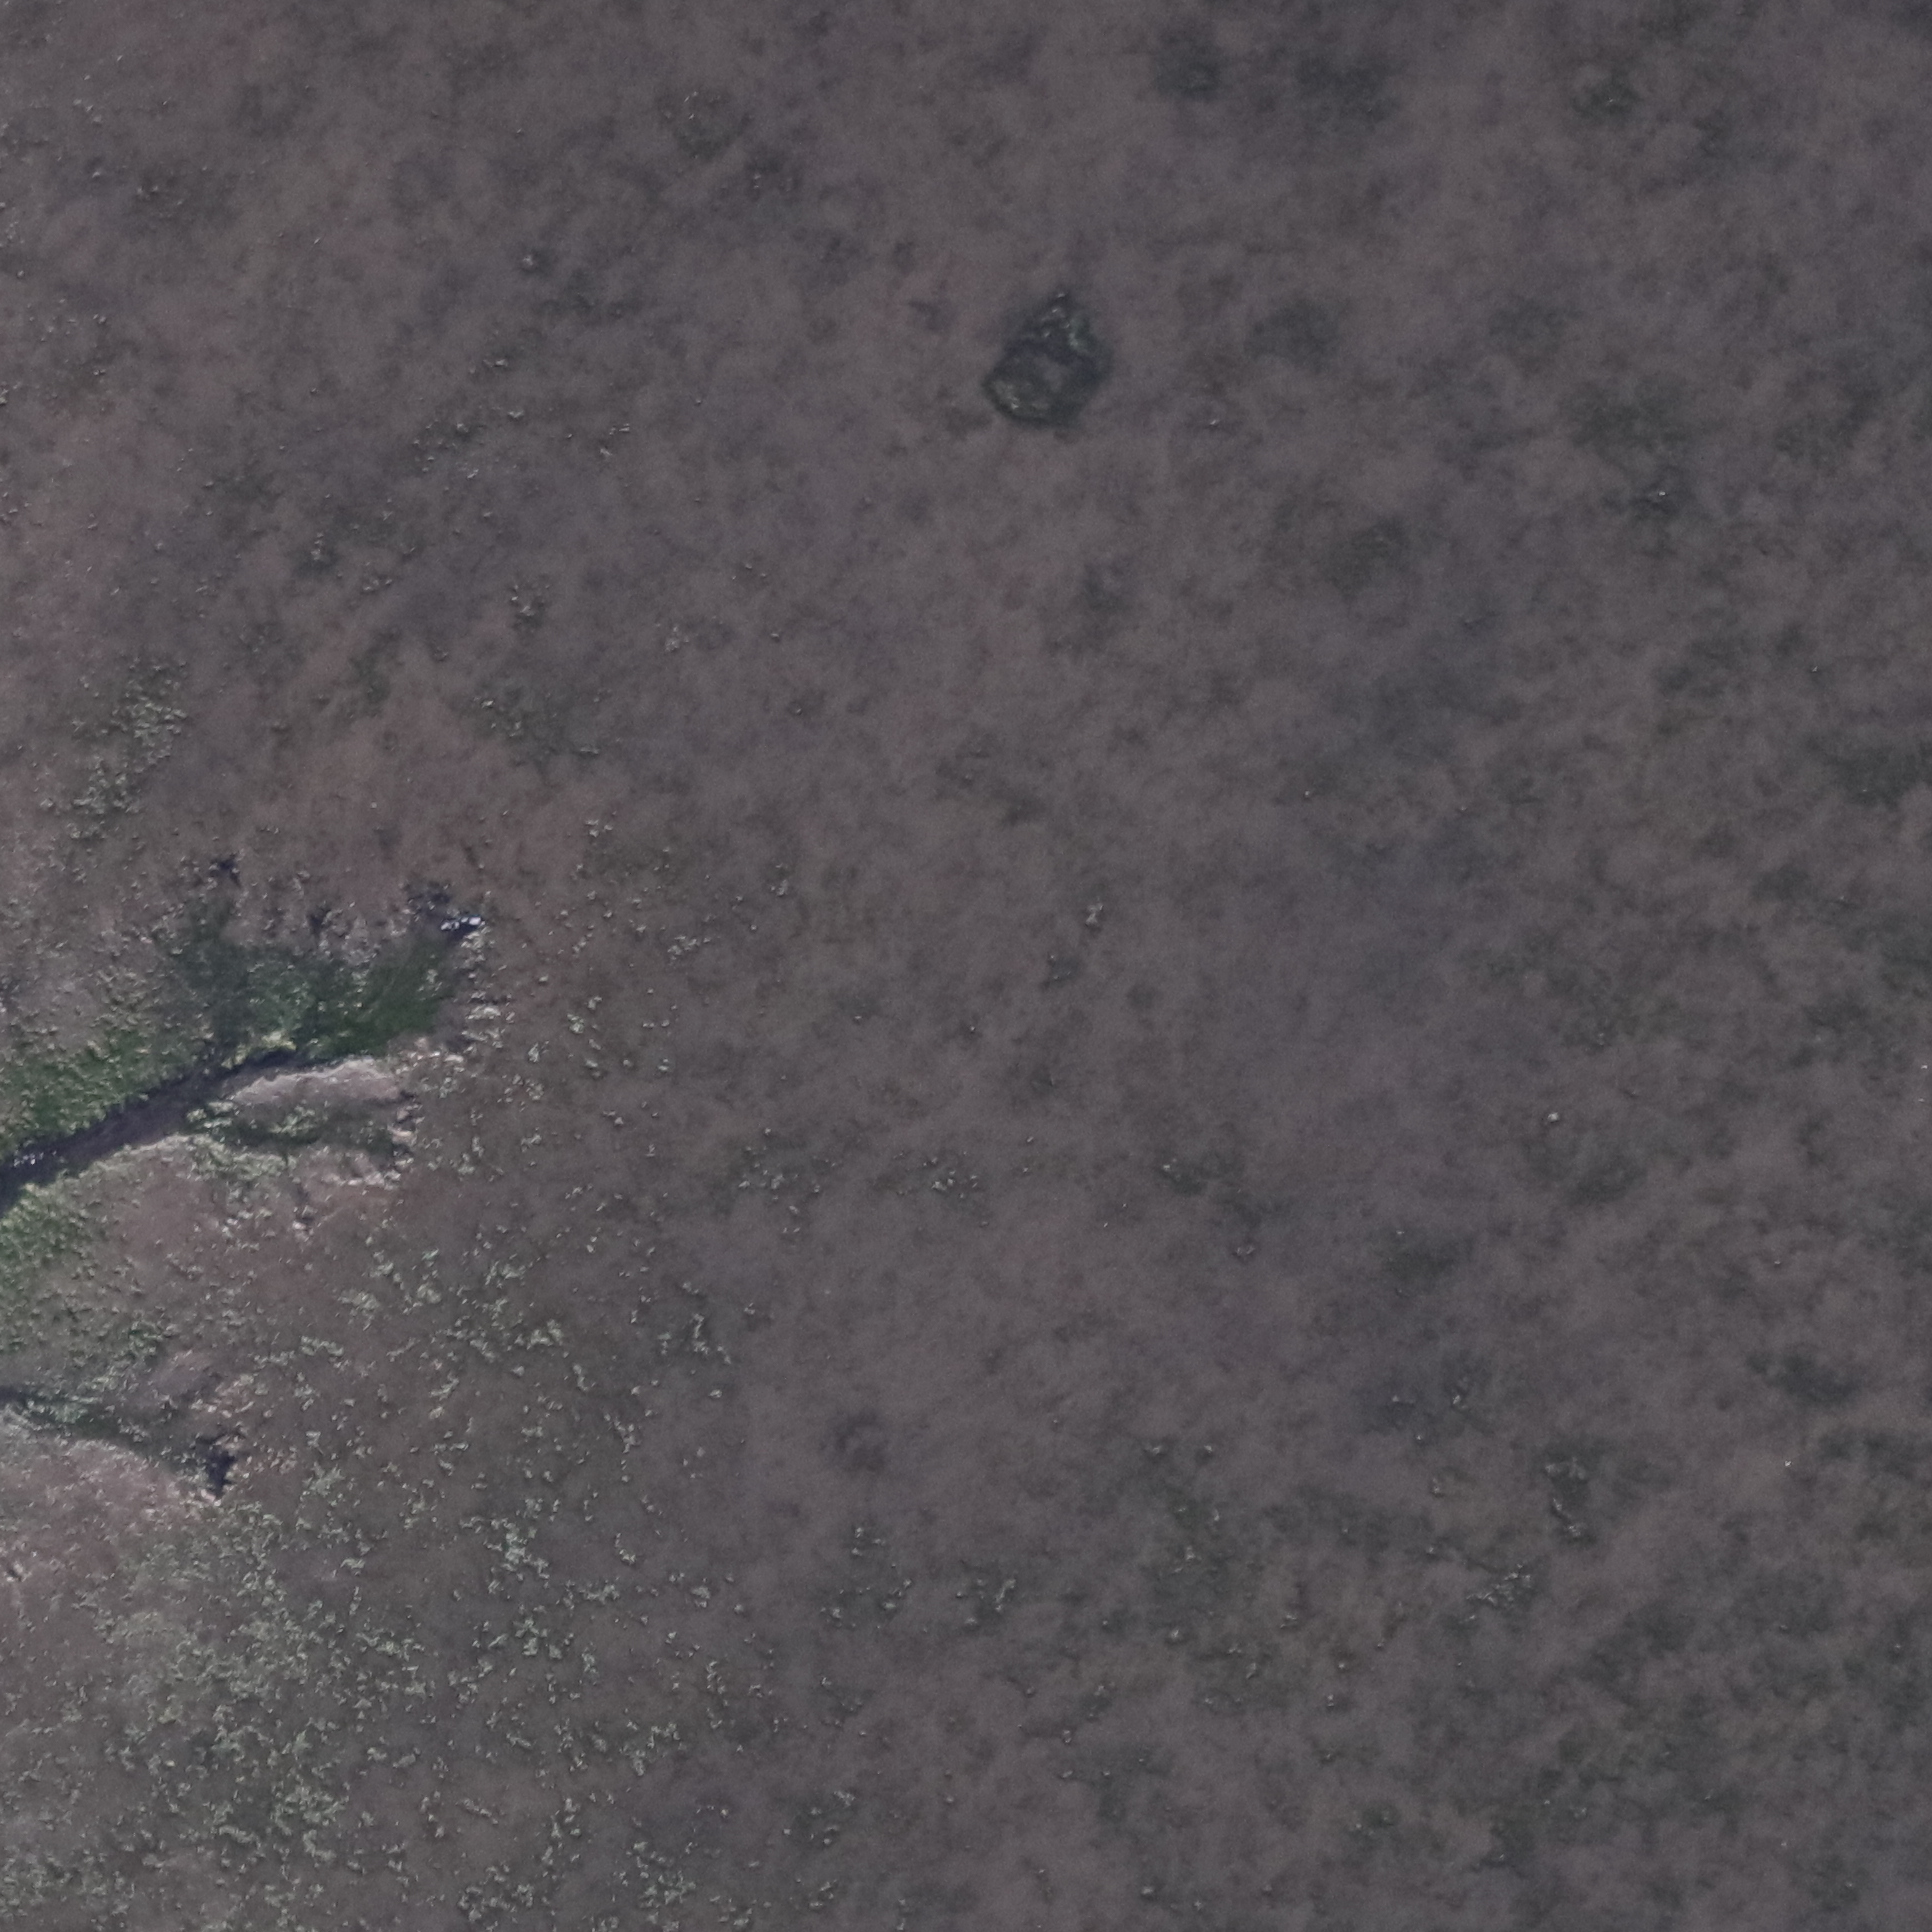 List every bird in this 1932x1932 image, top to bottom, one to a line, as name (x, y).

None